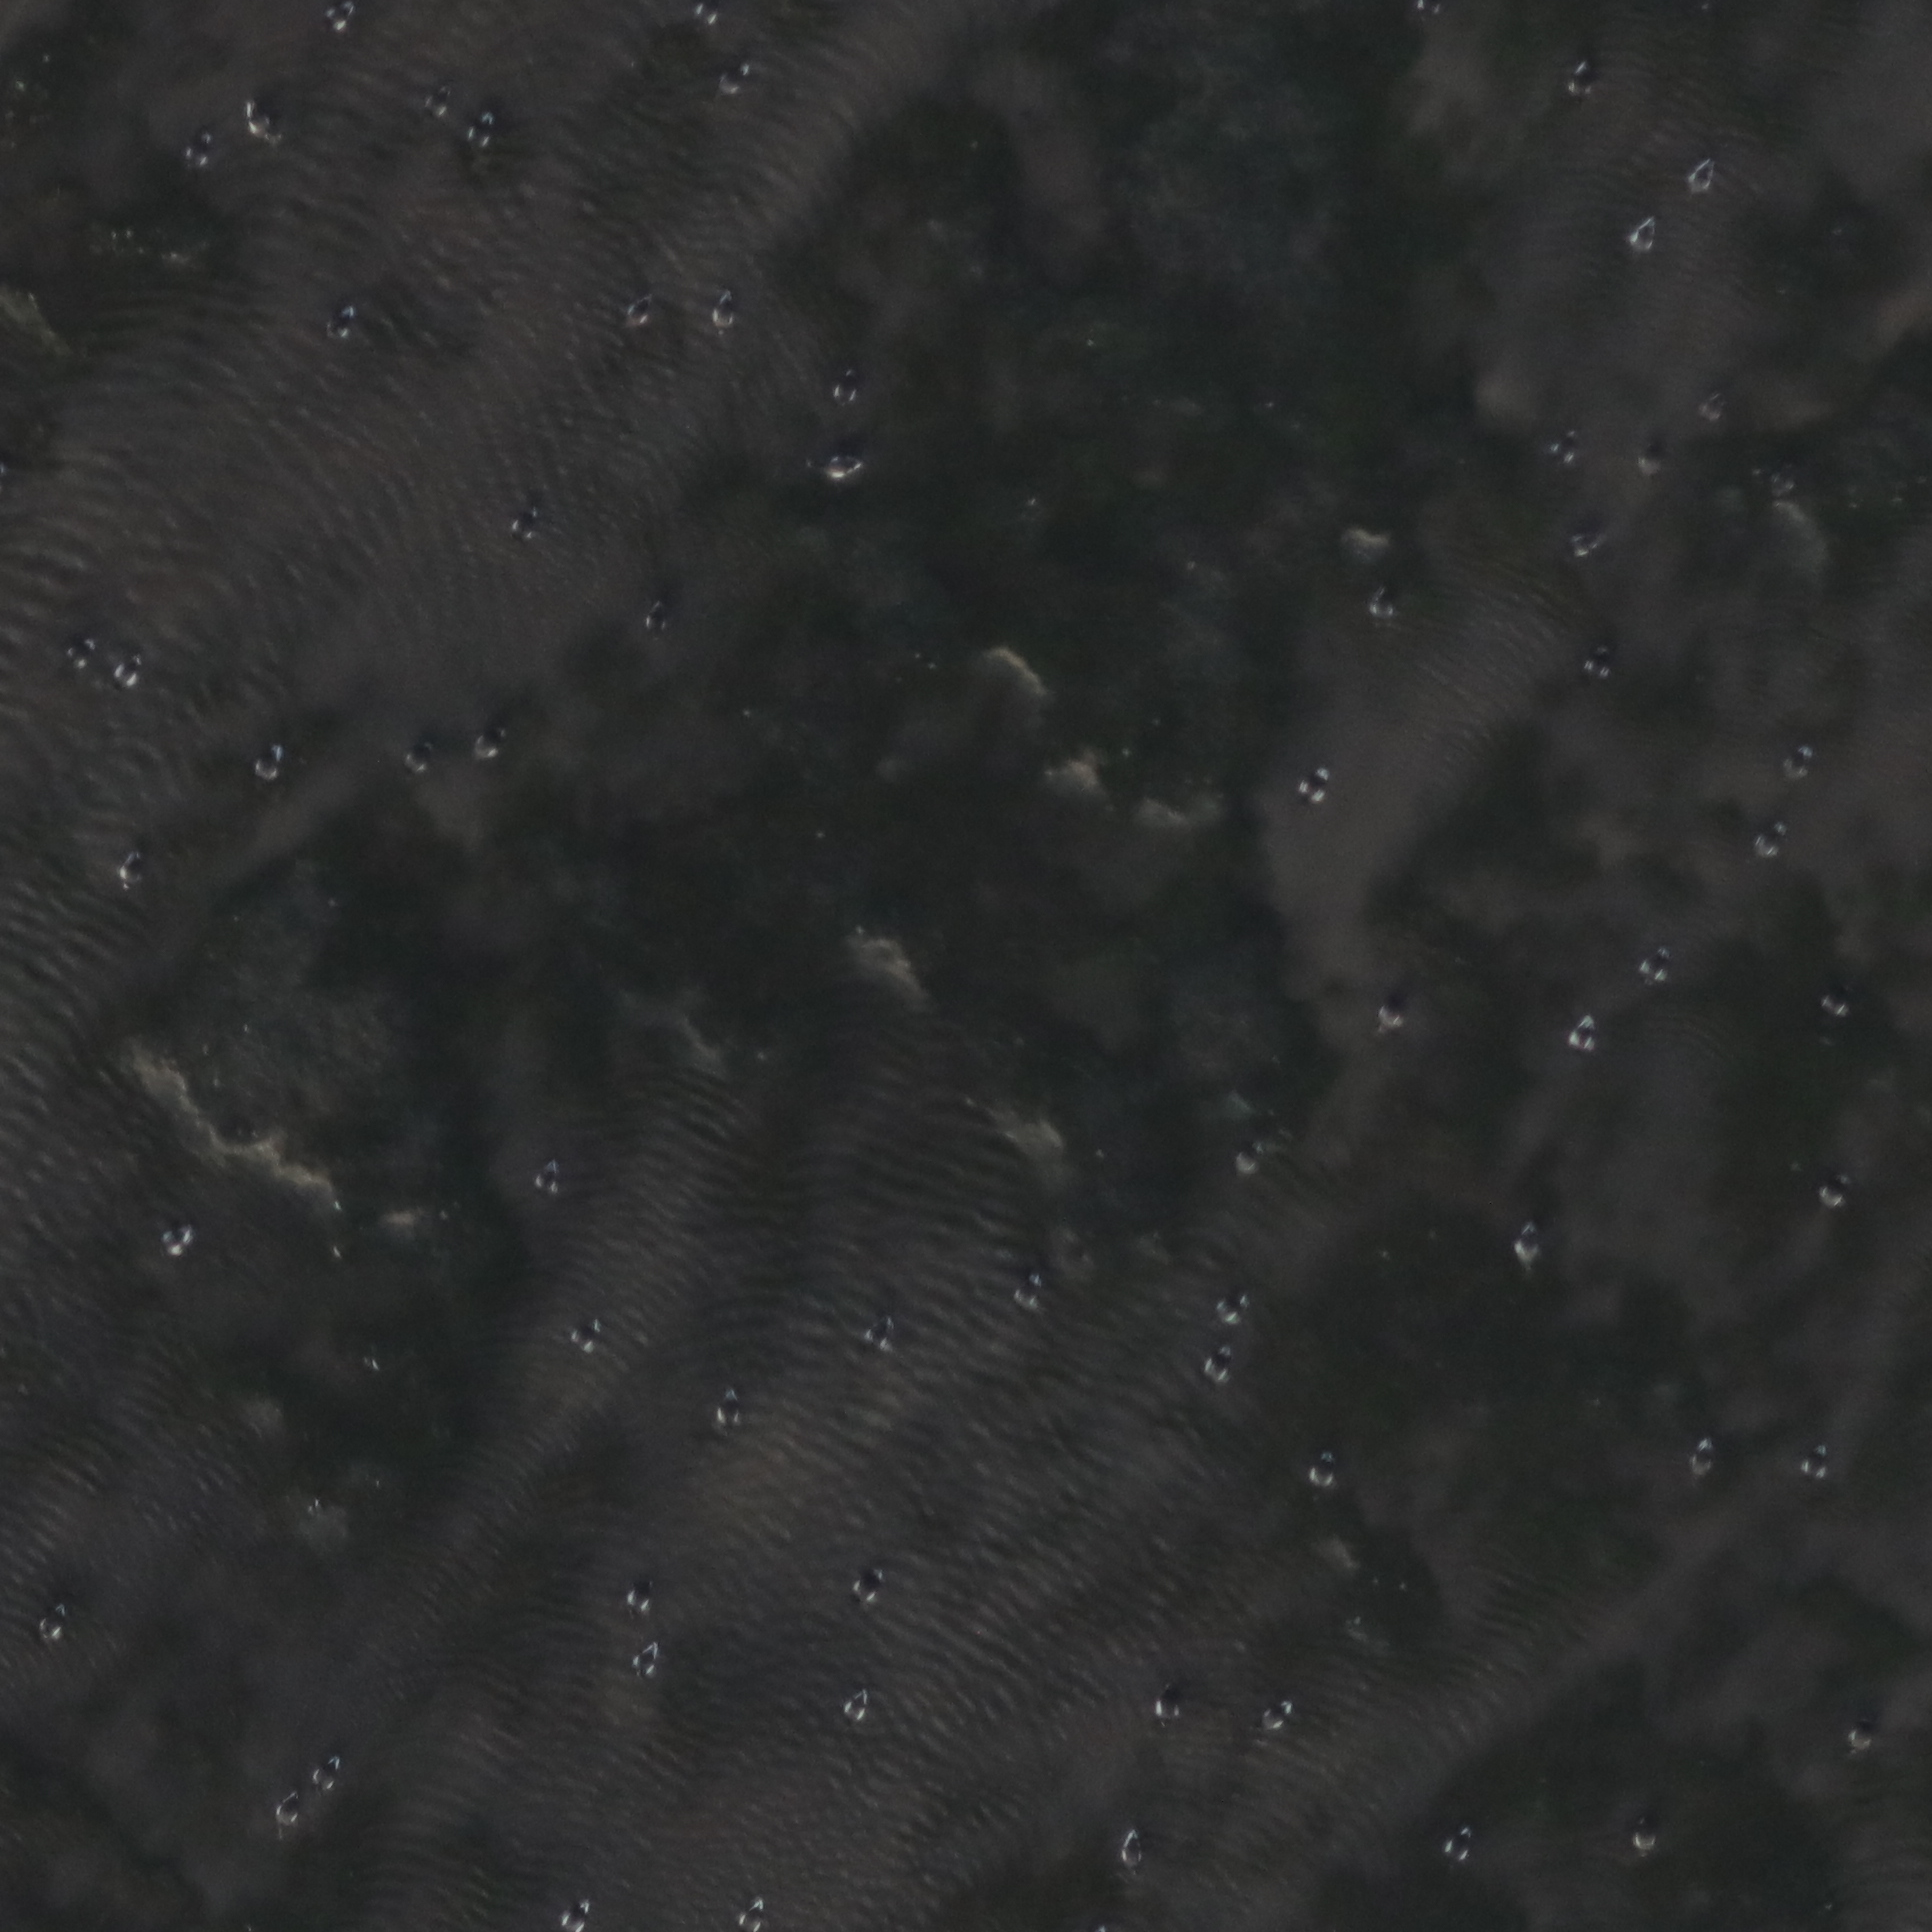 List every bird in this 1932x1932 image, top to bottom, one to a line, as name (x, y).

brant (708, 14)
brant (347, 16)
brant (740, 72)
brant (1583, 92)
brant (433, 103)
brant (261, 128)
brant (487, 131)
brant (201, 148)
brant (1694, 172)
brant (1643, 238)
brant (334, 314)
brant (726, 315)
brant (637, 317)
brant (848, 391)
brant (1566, 442)
brant (837, 463)
brant (520, 533)
brant (1586, 542)
brant (1384, 610)
brant (658, 624)
brant (82, 643)
brant (1602, 669)
brant (130, 675)
brant (488, 738)
brant (423, 756)
brant (269, 764)
brant (1804, 765)
brant (1312, 793)
brant (1775, 842)
brant (134, 872)
brant (1657, 971)
brant (1827, 1007)
brant (1389, 1020)
brant (1583, 1046)
brant (1245, 1166)
brant (549, 1178)
brant (1831, 1190)
brant (176, 1238)
brant (1524, 1245)
brant (1030, 1289)
brant (1232, 1310)
brant (583, 1335)
brant (875, 1341)
brant (1216, 1366)
brant (729, 1414)
brant (1706, 1463)
brant (1818, 1470)
brant (1324, 1484)
brant (866, 1589)
brant (642, 1595)
brant (49, 1627)
brant (651, 1661)
brant (1167, 1706)
brant (855, 1707)
brant (1279, 1722)
brant (1854, 1739)
brant (324, 1772)
brant (286, 1810)
brant (1640, 1838)
brant (1461, 1848)
brant (1137, 1860)
brant (751, 1919)
brant (574, 1920)